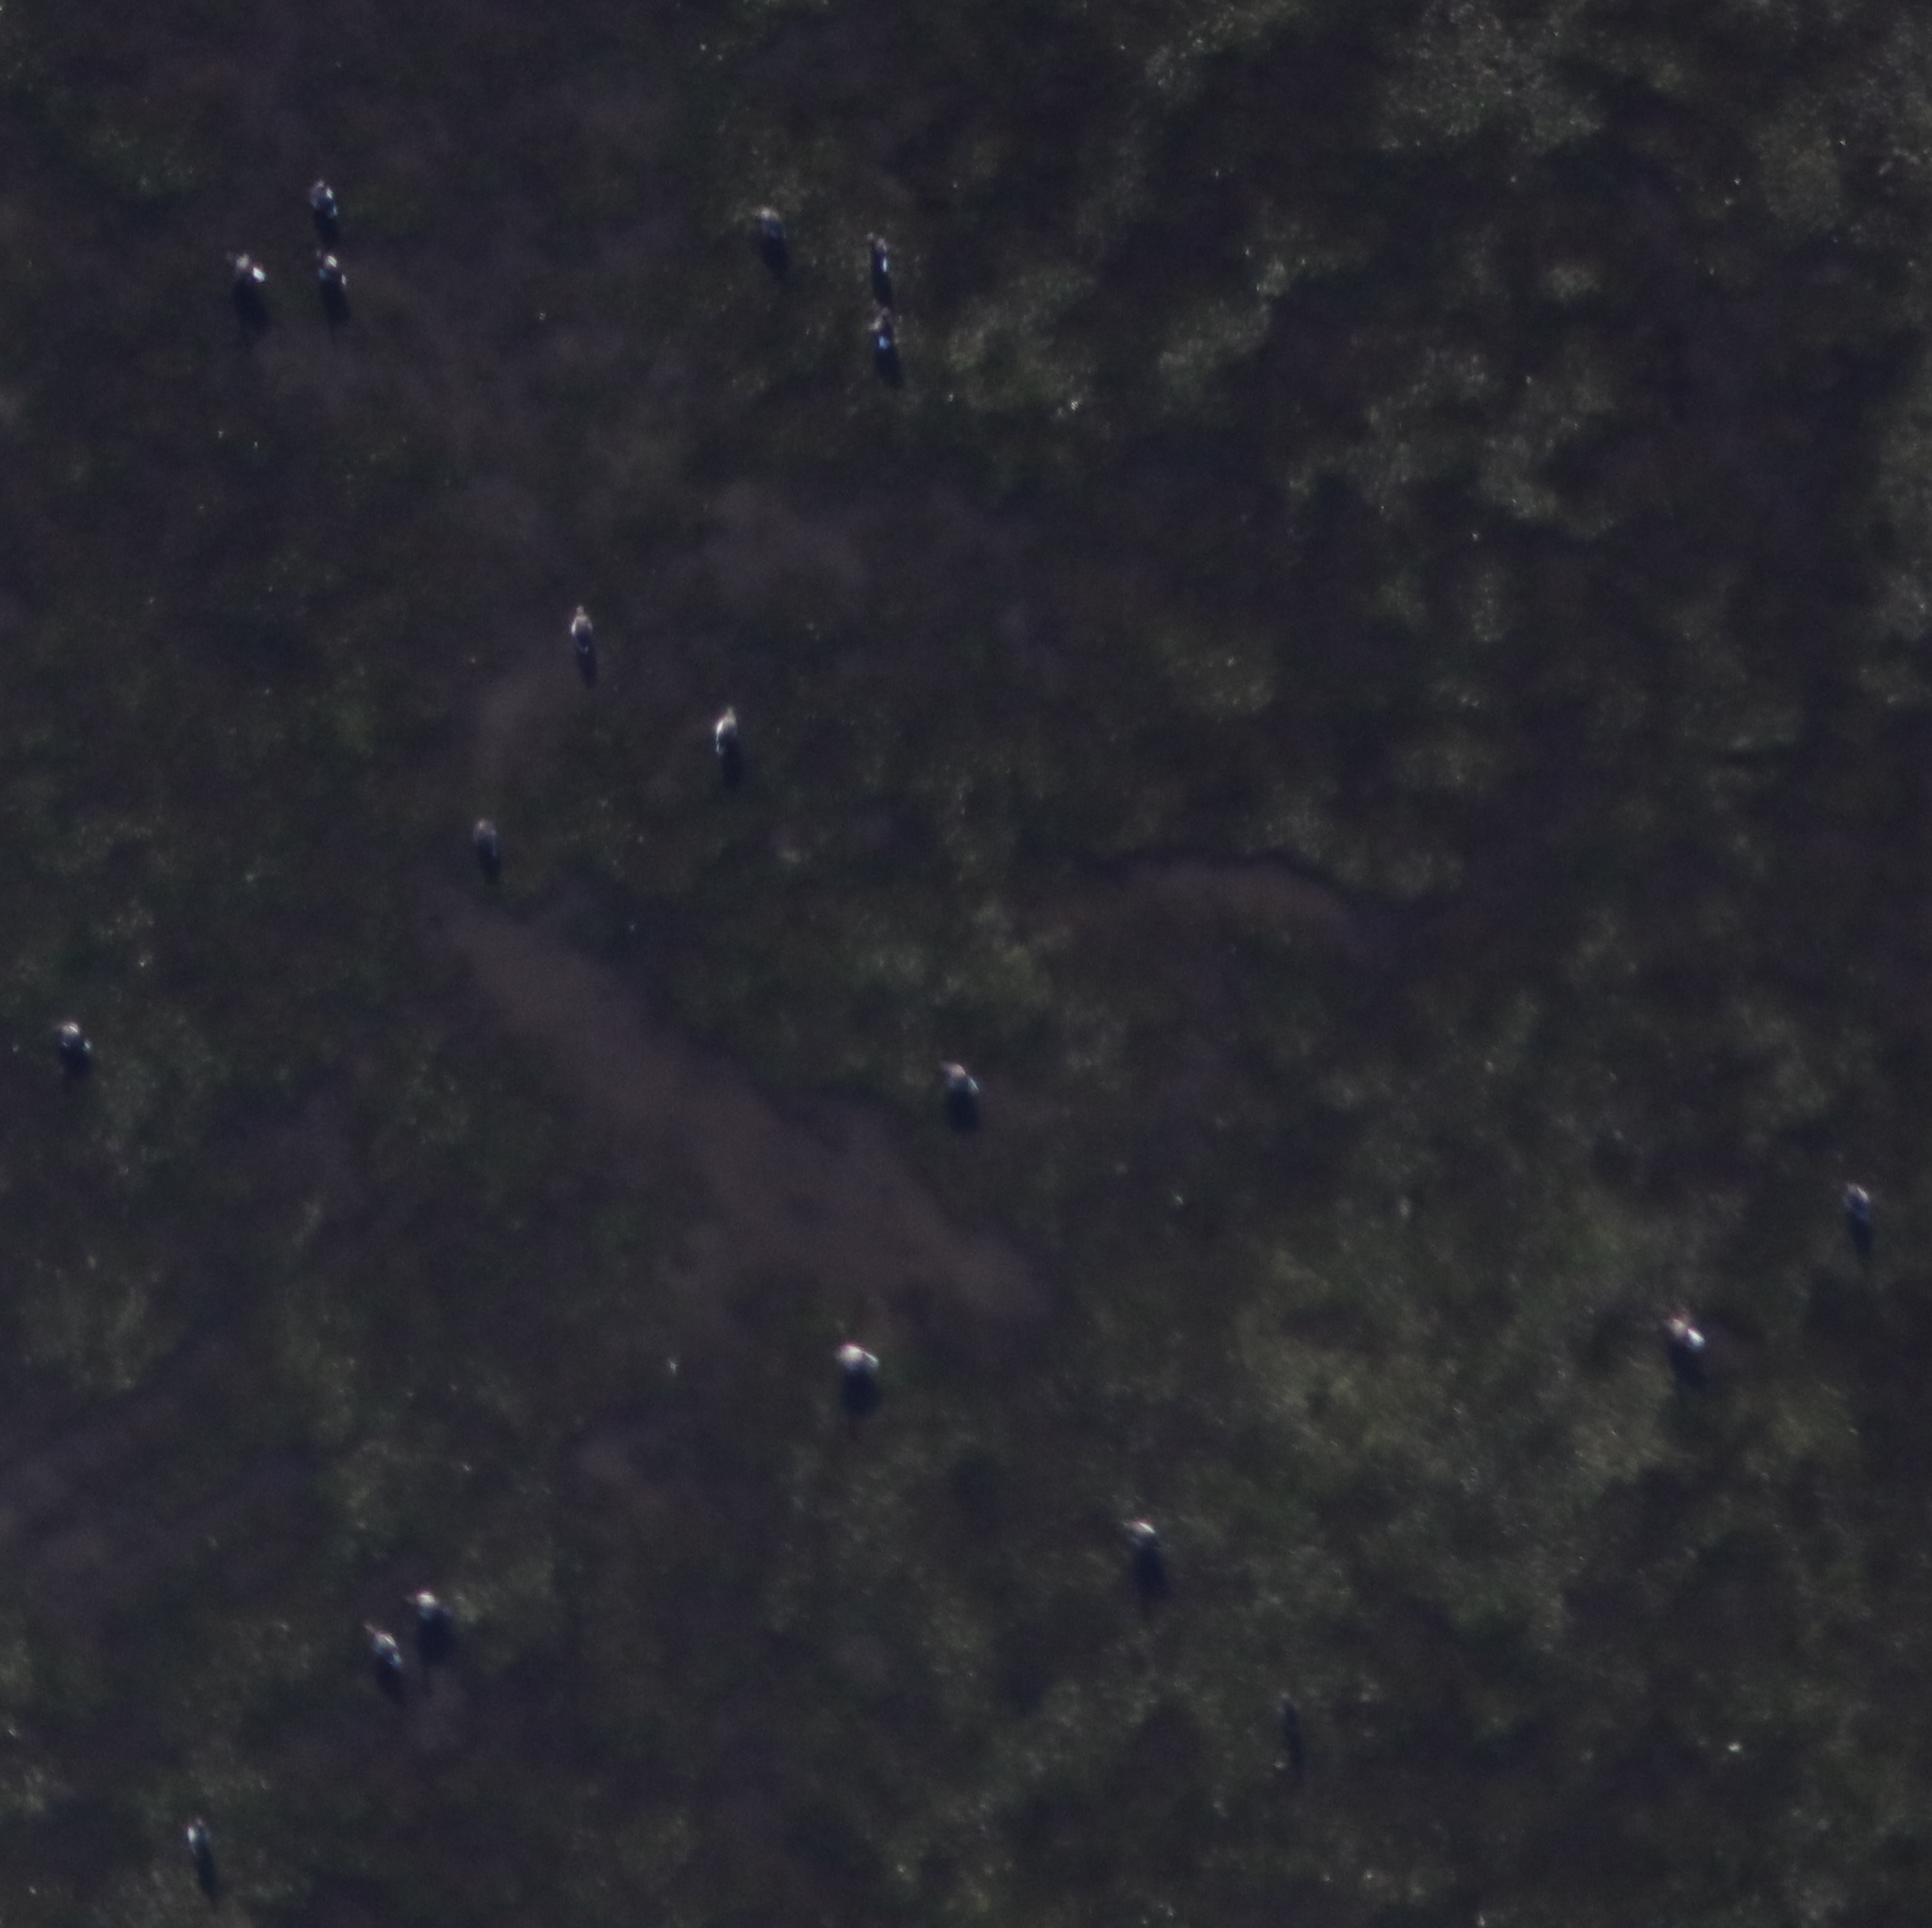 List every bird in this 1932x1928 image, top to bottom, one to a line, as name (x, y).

brant (321, 200)
brant (766, 214)
brant (877, 252)
brant (241, 270)
brant (337, 279)
brant (881, 327)
brant (574, 627)
brant (723, 728)
brant (490, 831)
brant (70, 1038)
brant (955, 1080)
brant (1854, 1194)
brant (1682, 1330)
brant (857, 1360)
brant (1140, 1537)
brant (433, 1599)
brant (382, 1646)
brant (1294, 1707)
brant (189, 1839)